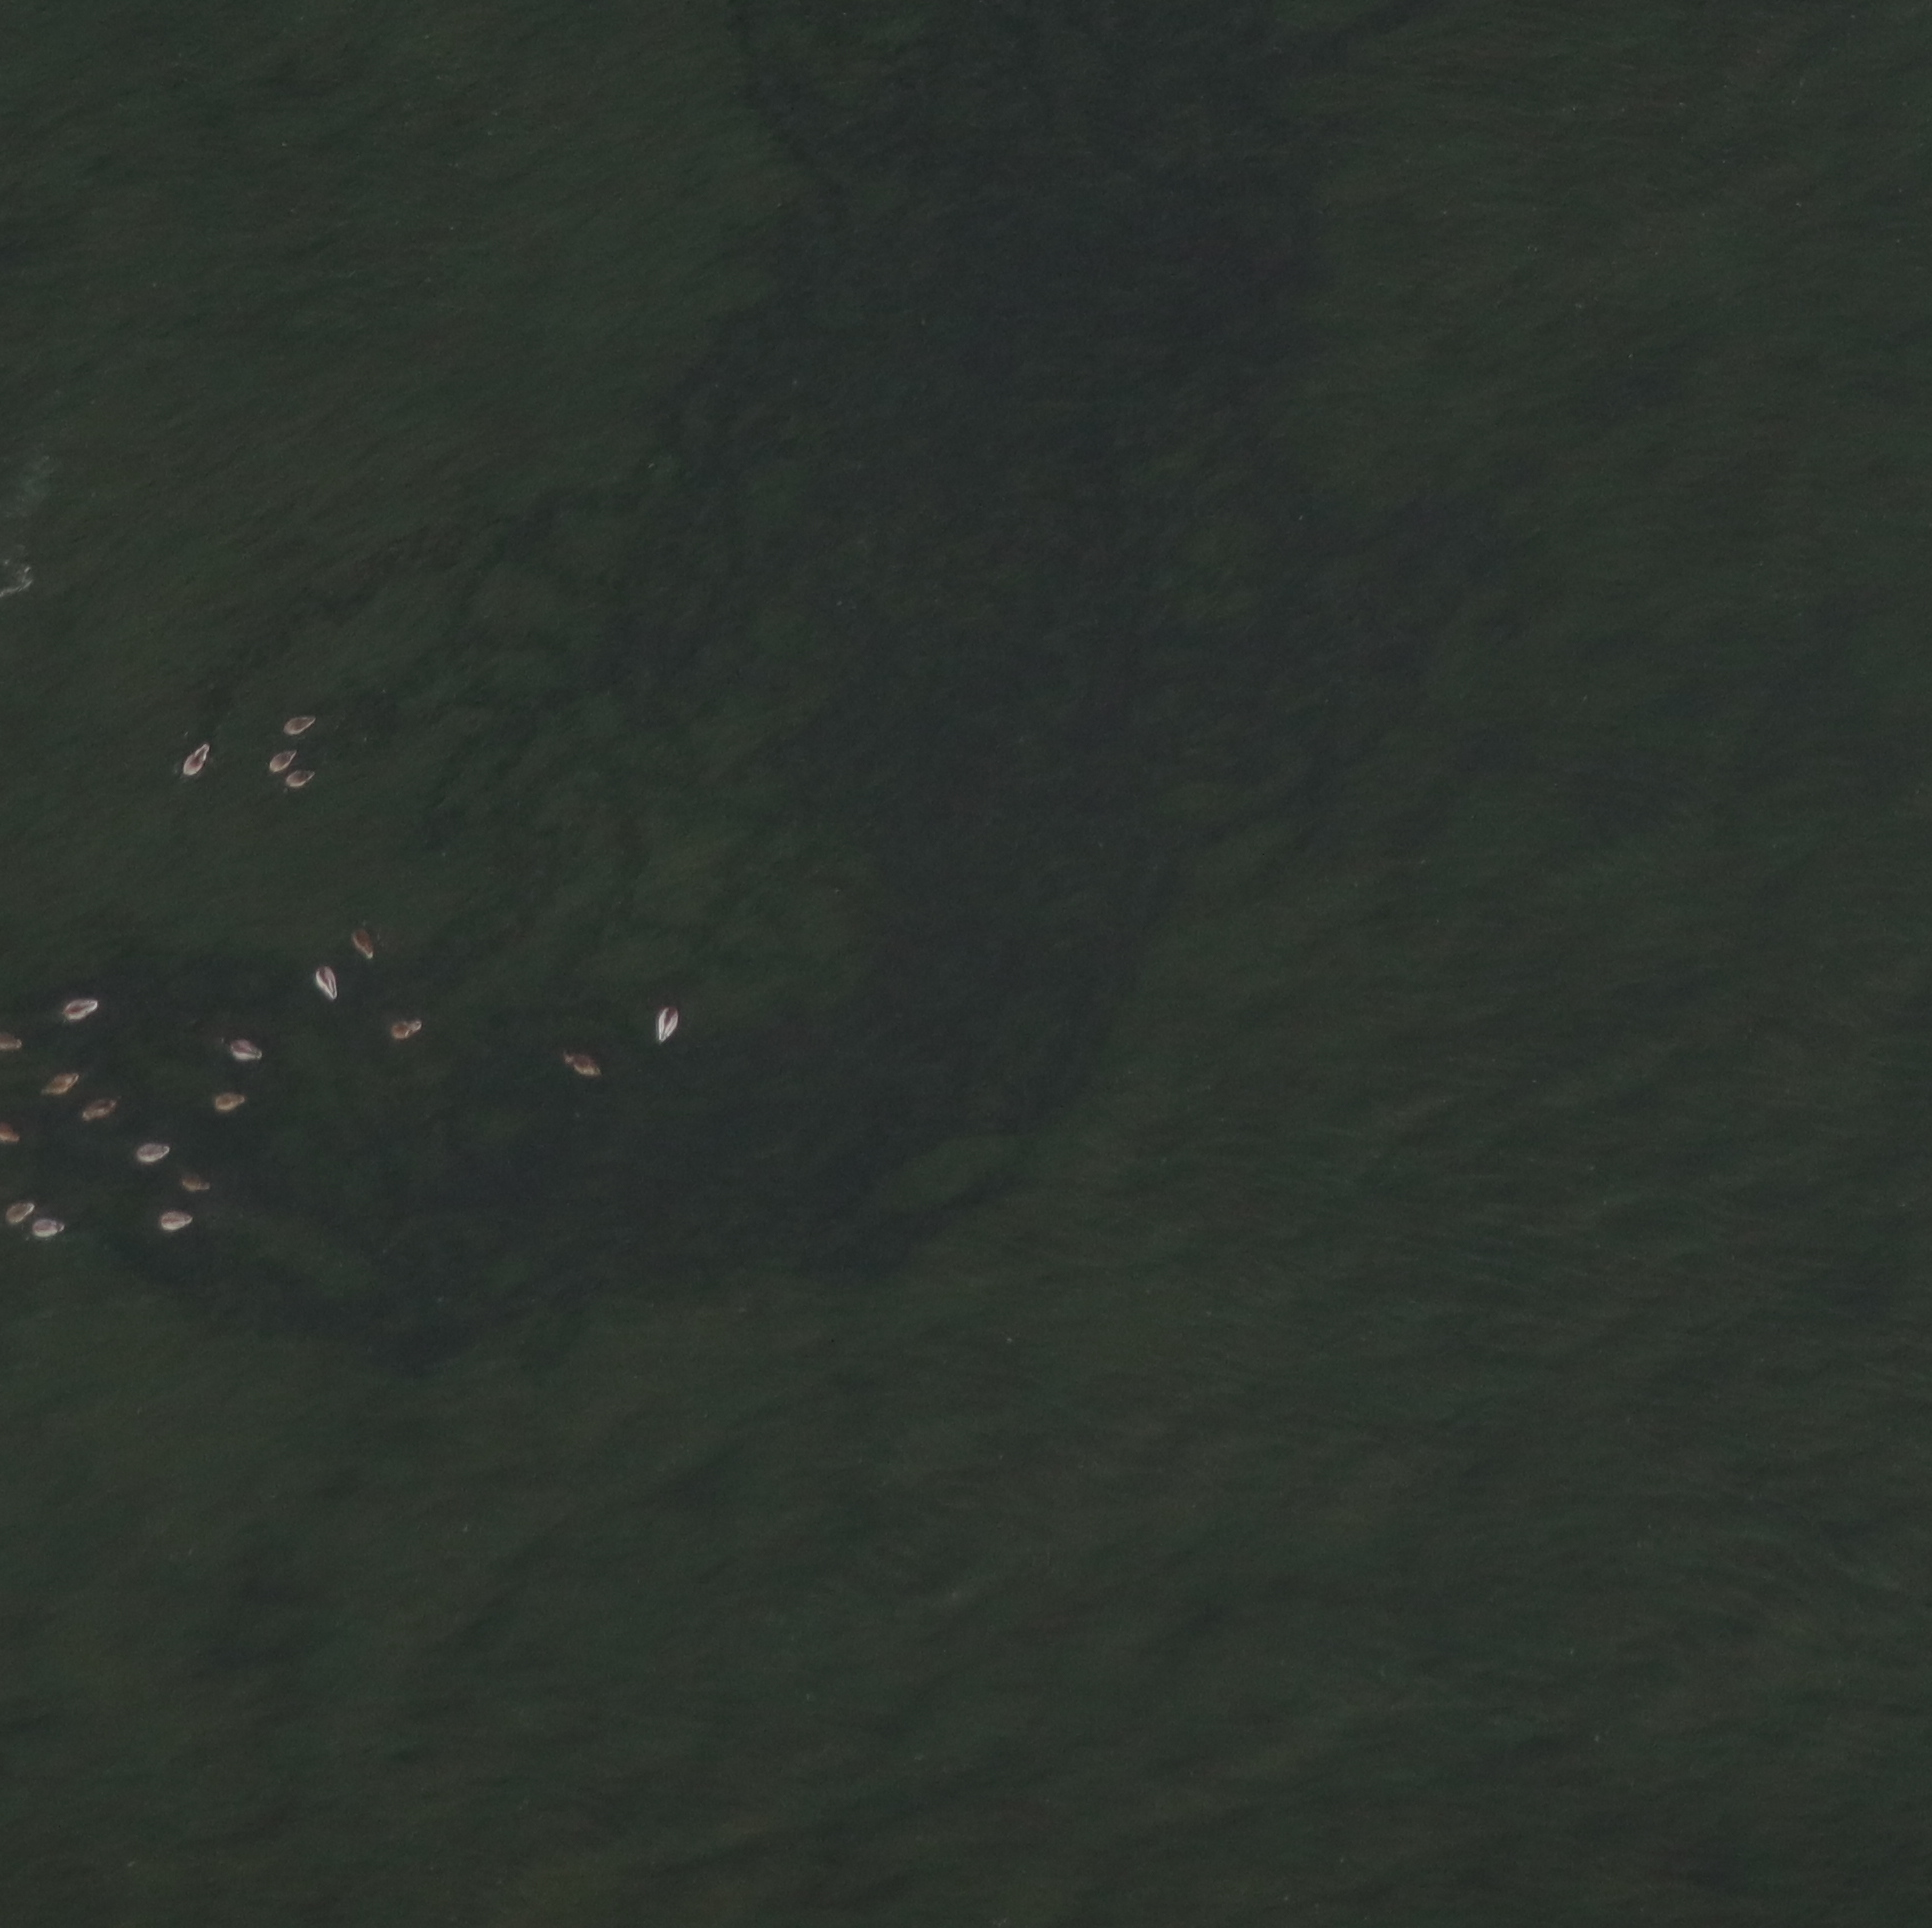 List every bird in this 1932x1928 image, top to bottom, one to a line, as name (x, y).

other bird (297, 721)
other bird (195, 762)
other bird (280, 763)
other bird (298, 780)
other bird (364, 939)
other bird (328, 983)
other bird (85, 1008)
other bird (667, 1023)
other bird (407, 1033)
other bird (240, 1045)
other bird (3, 1047)
other bird (582, 1067)
other bird (58, 1083)
other bird (229, 1101)
other bird (105, 1106)
other bird (5, 1134)
other bird (157, 1151)
other bird (192, 1186)
other bird (19, 1214)
other bird (172, 1218)
other bird (44, 1228)